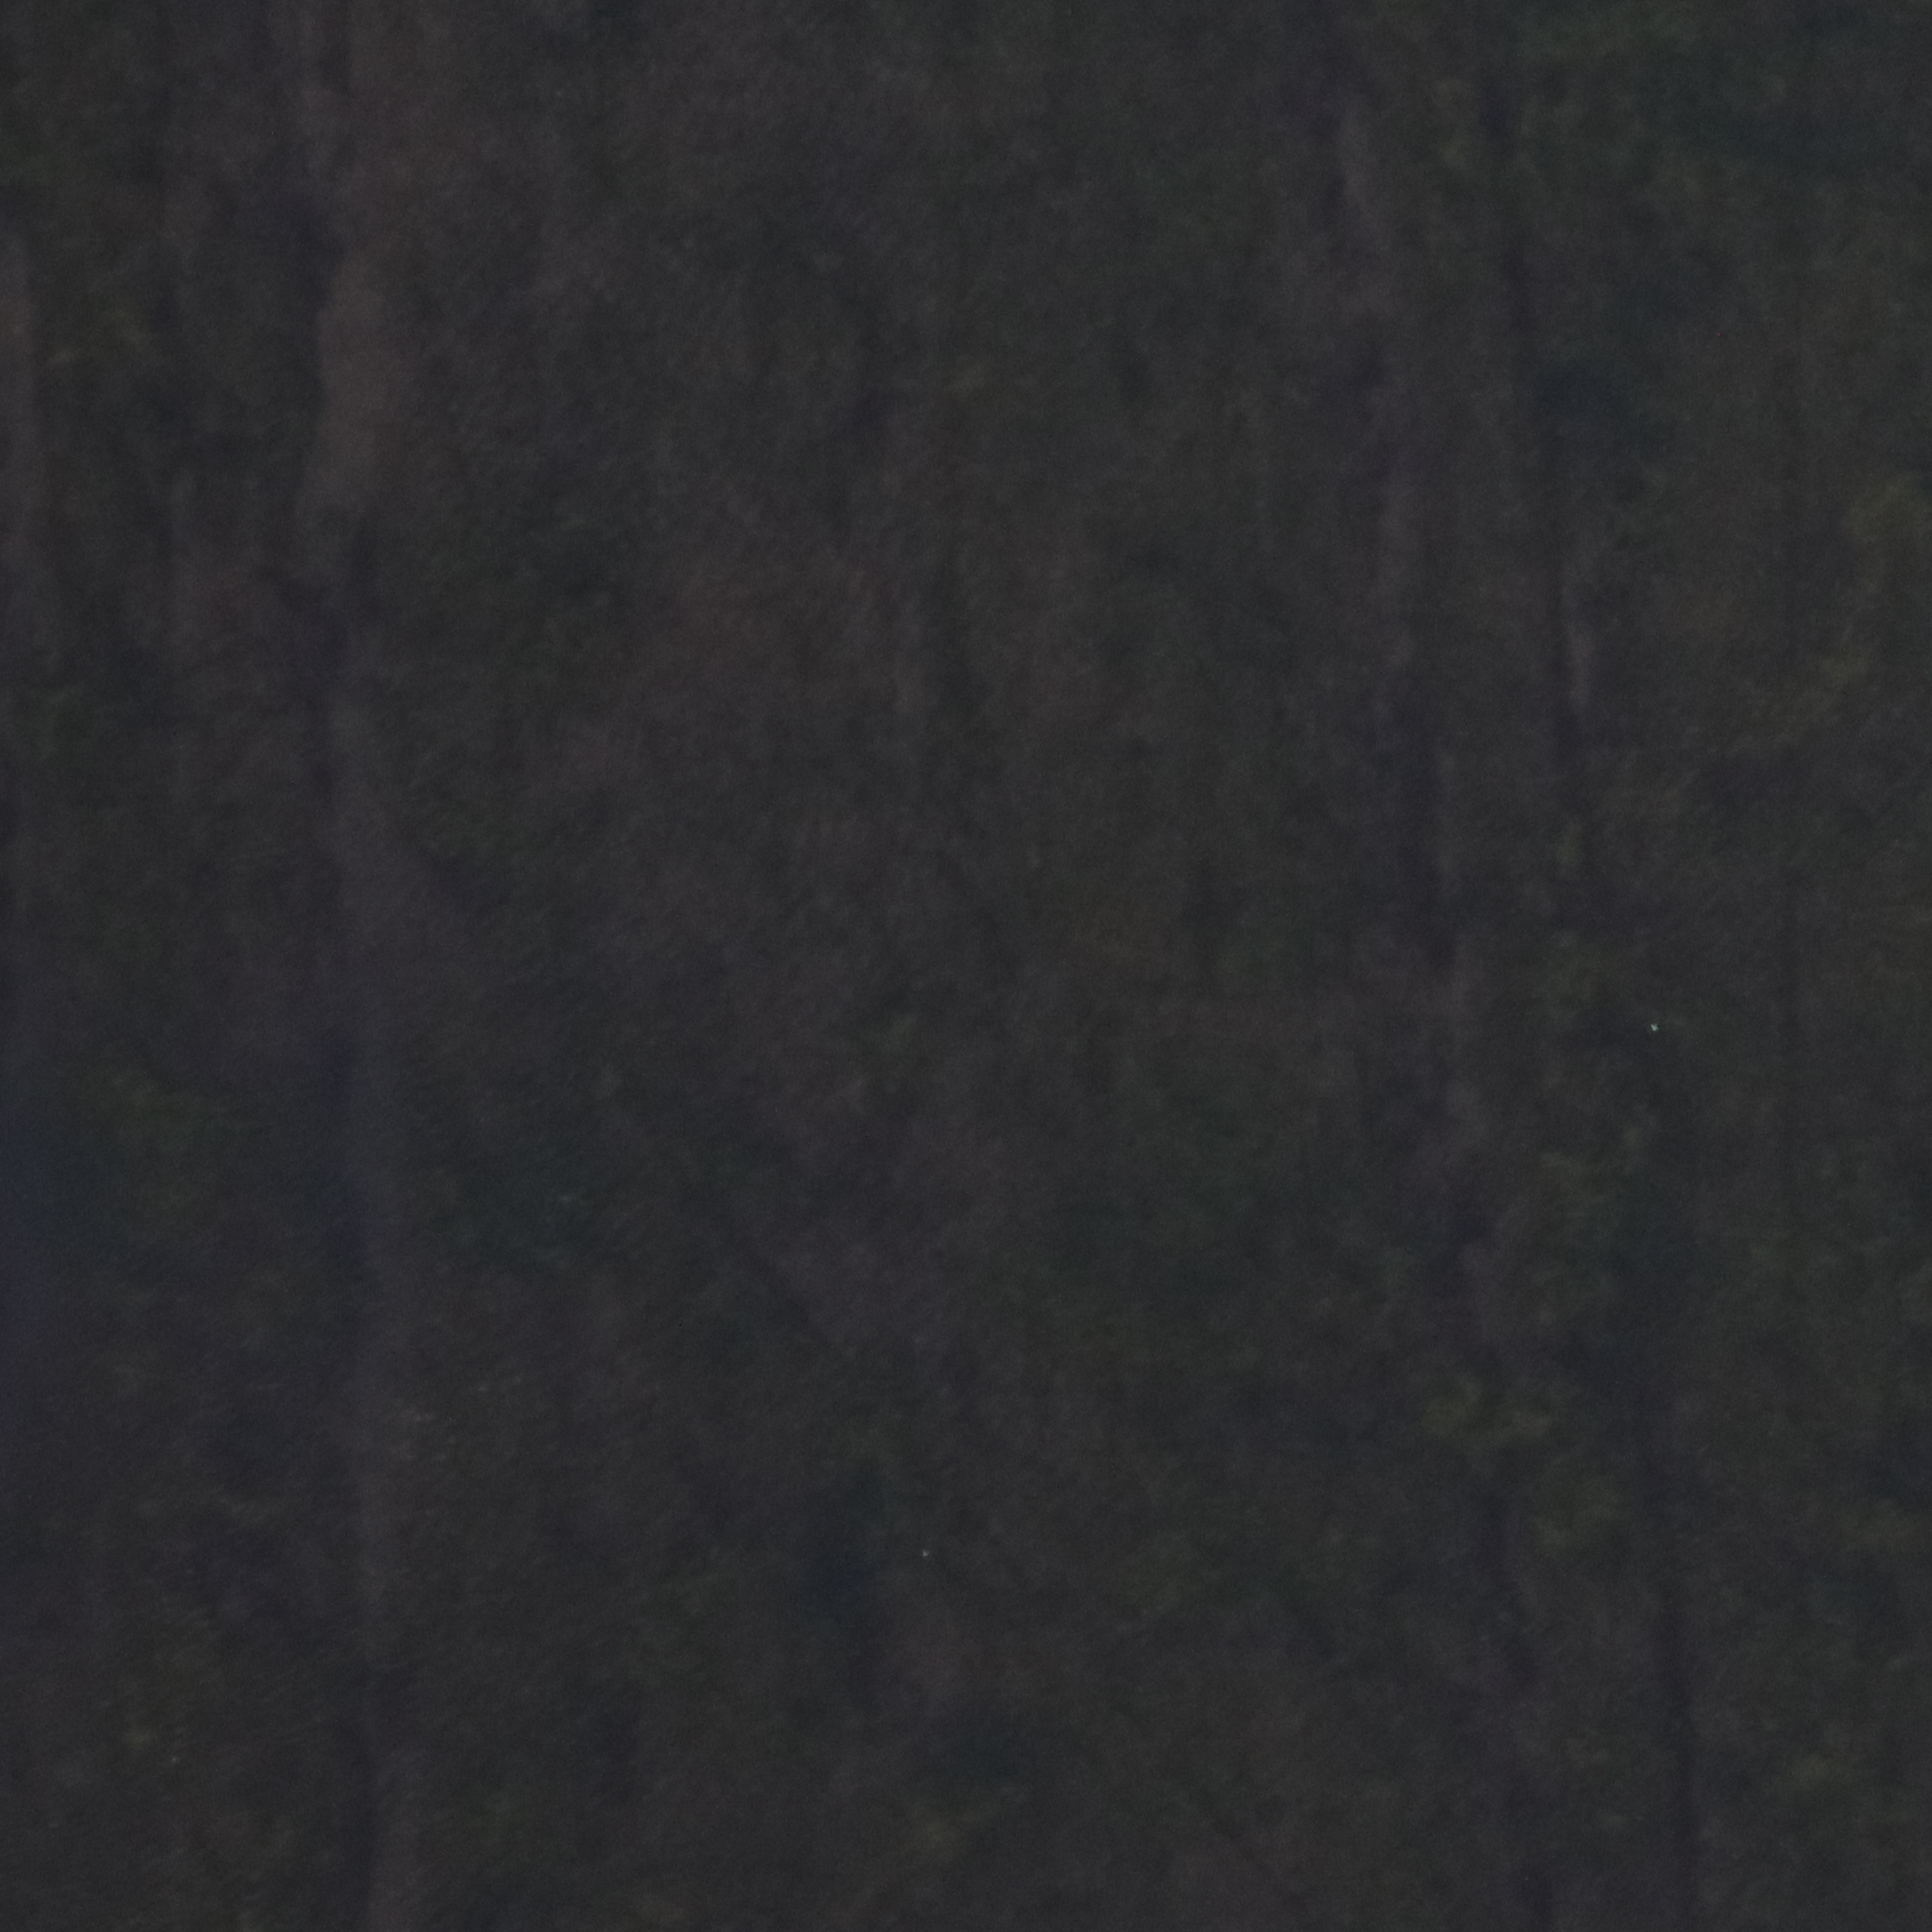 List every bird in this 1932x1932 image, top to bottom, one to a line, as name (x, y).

None